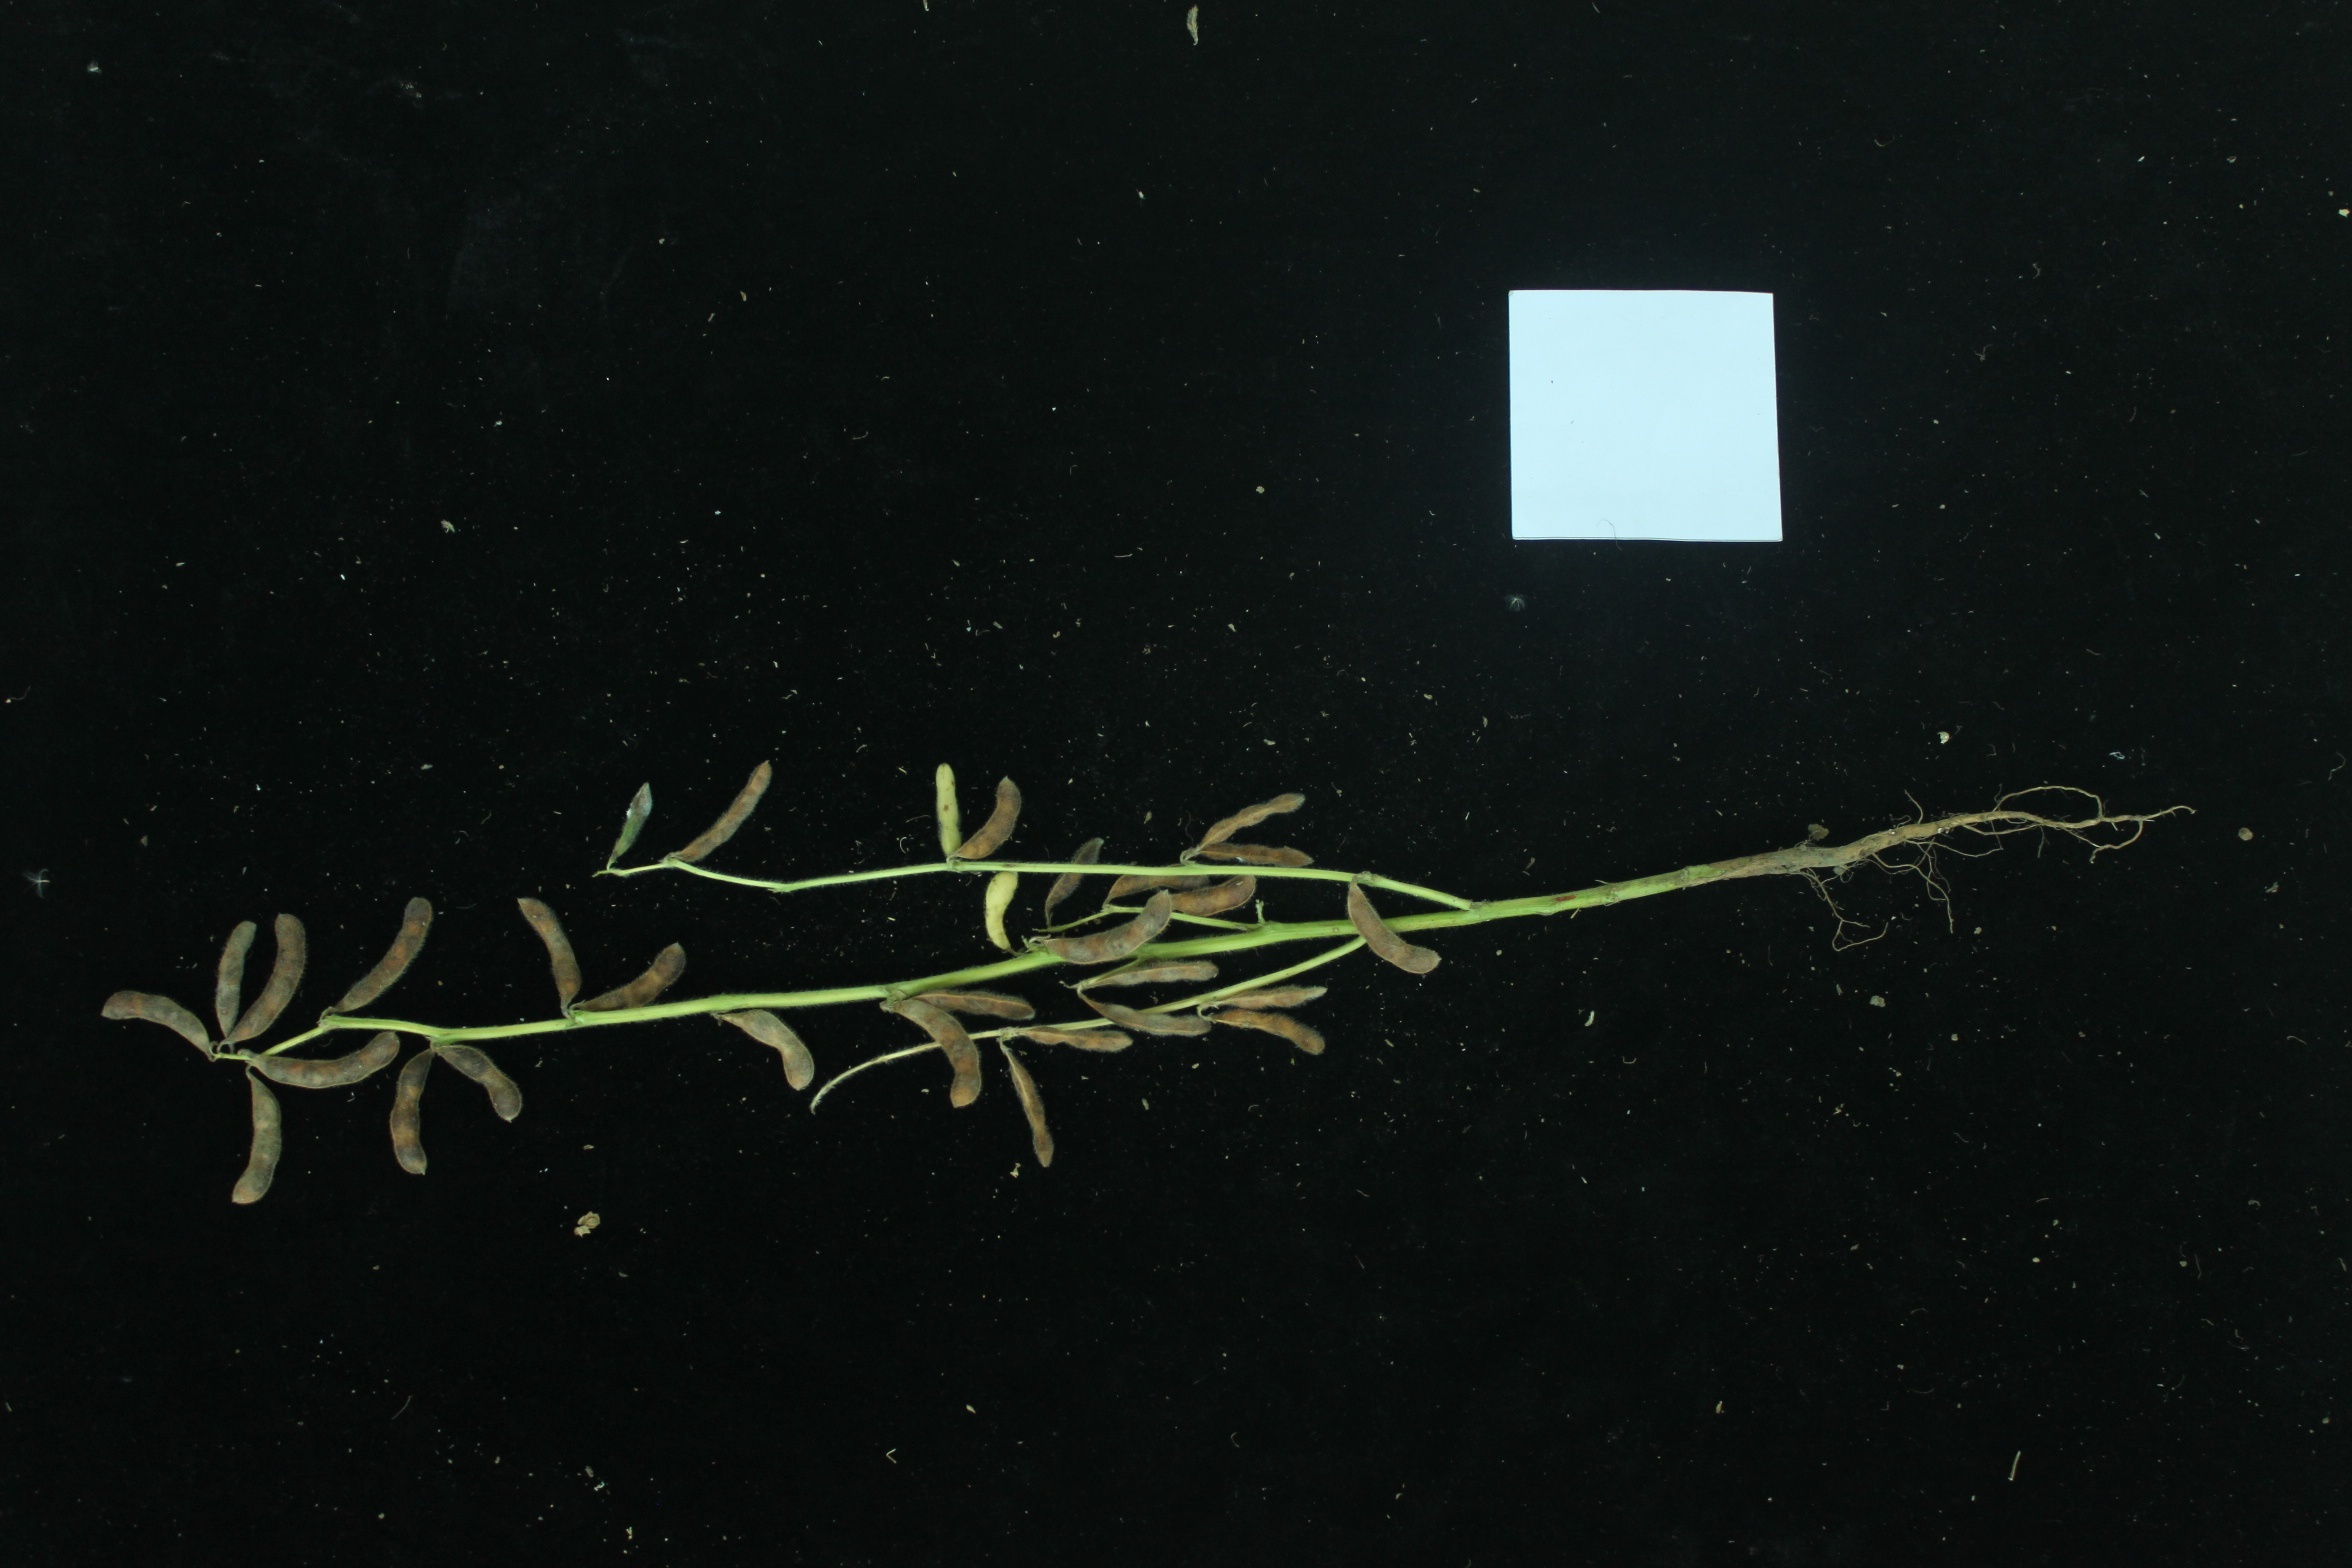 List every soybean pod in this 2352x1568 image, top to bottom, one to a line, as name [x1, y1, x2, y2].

soybean pod [661, 761, 771, 864]
soybean pod [936, 764, 960, 860]
soybean pod [952, 777, 1020, 858]
soybean pod [607, 784, 650, 873]
soybean pod [1185, 796, 1304, 856]
soybean pod [1046, 839, 1100, 914]
soybean pod [1185, 844, 1314, 869]
soybean pod [1105, 862, 1209, 908]
soybean pod [985, 867, 1019, 954]
soybean pod [1150, 869, 1256, 915]
soybean pod [1347, 877, 1441, 973]
soybean pod [1031, 891, 1175, 965]
soybean pod [332, 898, 433, 1011]
soybean pod [517, 898, 580, 1012]
soybean pod [222, 913, 306, 1046]
soybean pod [217, 922, 257, 1052]
soybean pod [570, 943, 684, 1013]
soybean pod [1068, 960, 1217, 990]
soybean pod [1198, 986, 1328, 1010]
soybean pod [100, 991, 212, 1061]
soybean pod [902, 991, 1034, 1020]
soybean pod [1078, 996, 1212, 1038]
soybean pod [881, 999, 982, 1107]
soybean pod [1204, 1008, 1325, 1053]
soybean pod [715, 1011, 814, 1090]
soybean pod [998, 1027, 1133, 1052]
soybean pod [239, 1031, 398, 1091]
soybean pod [429, 1038, 523, 1123]
soybean pod [1000, 1043, 1051, 1167]
soybean pod [389, 1046, 435, 1175]
soybean pod [233, 1072, 280, 1203]